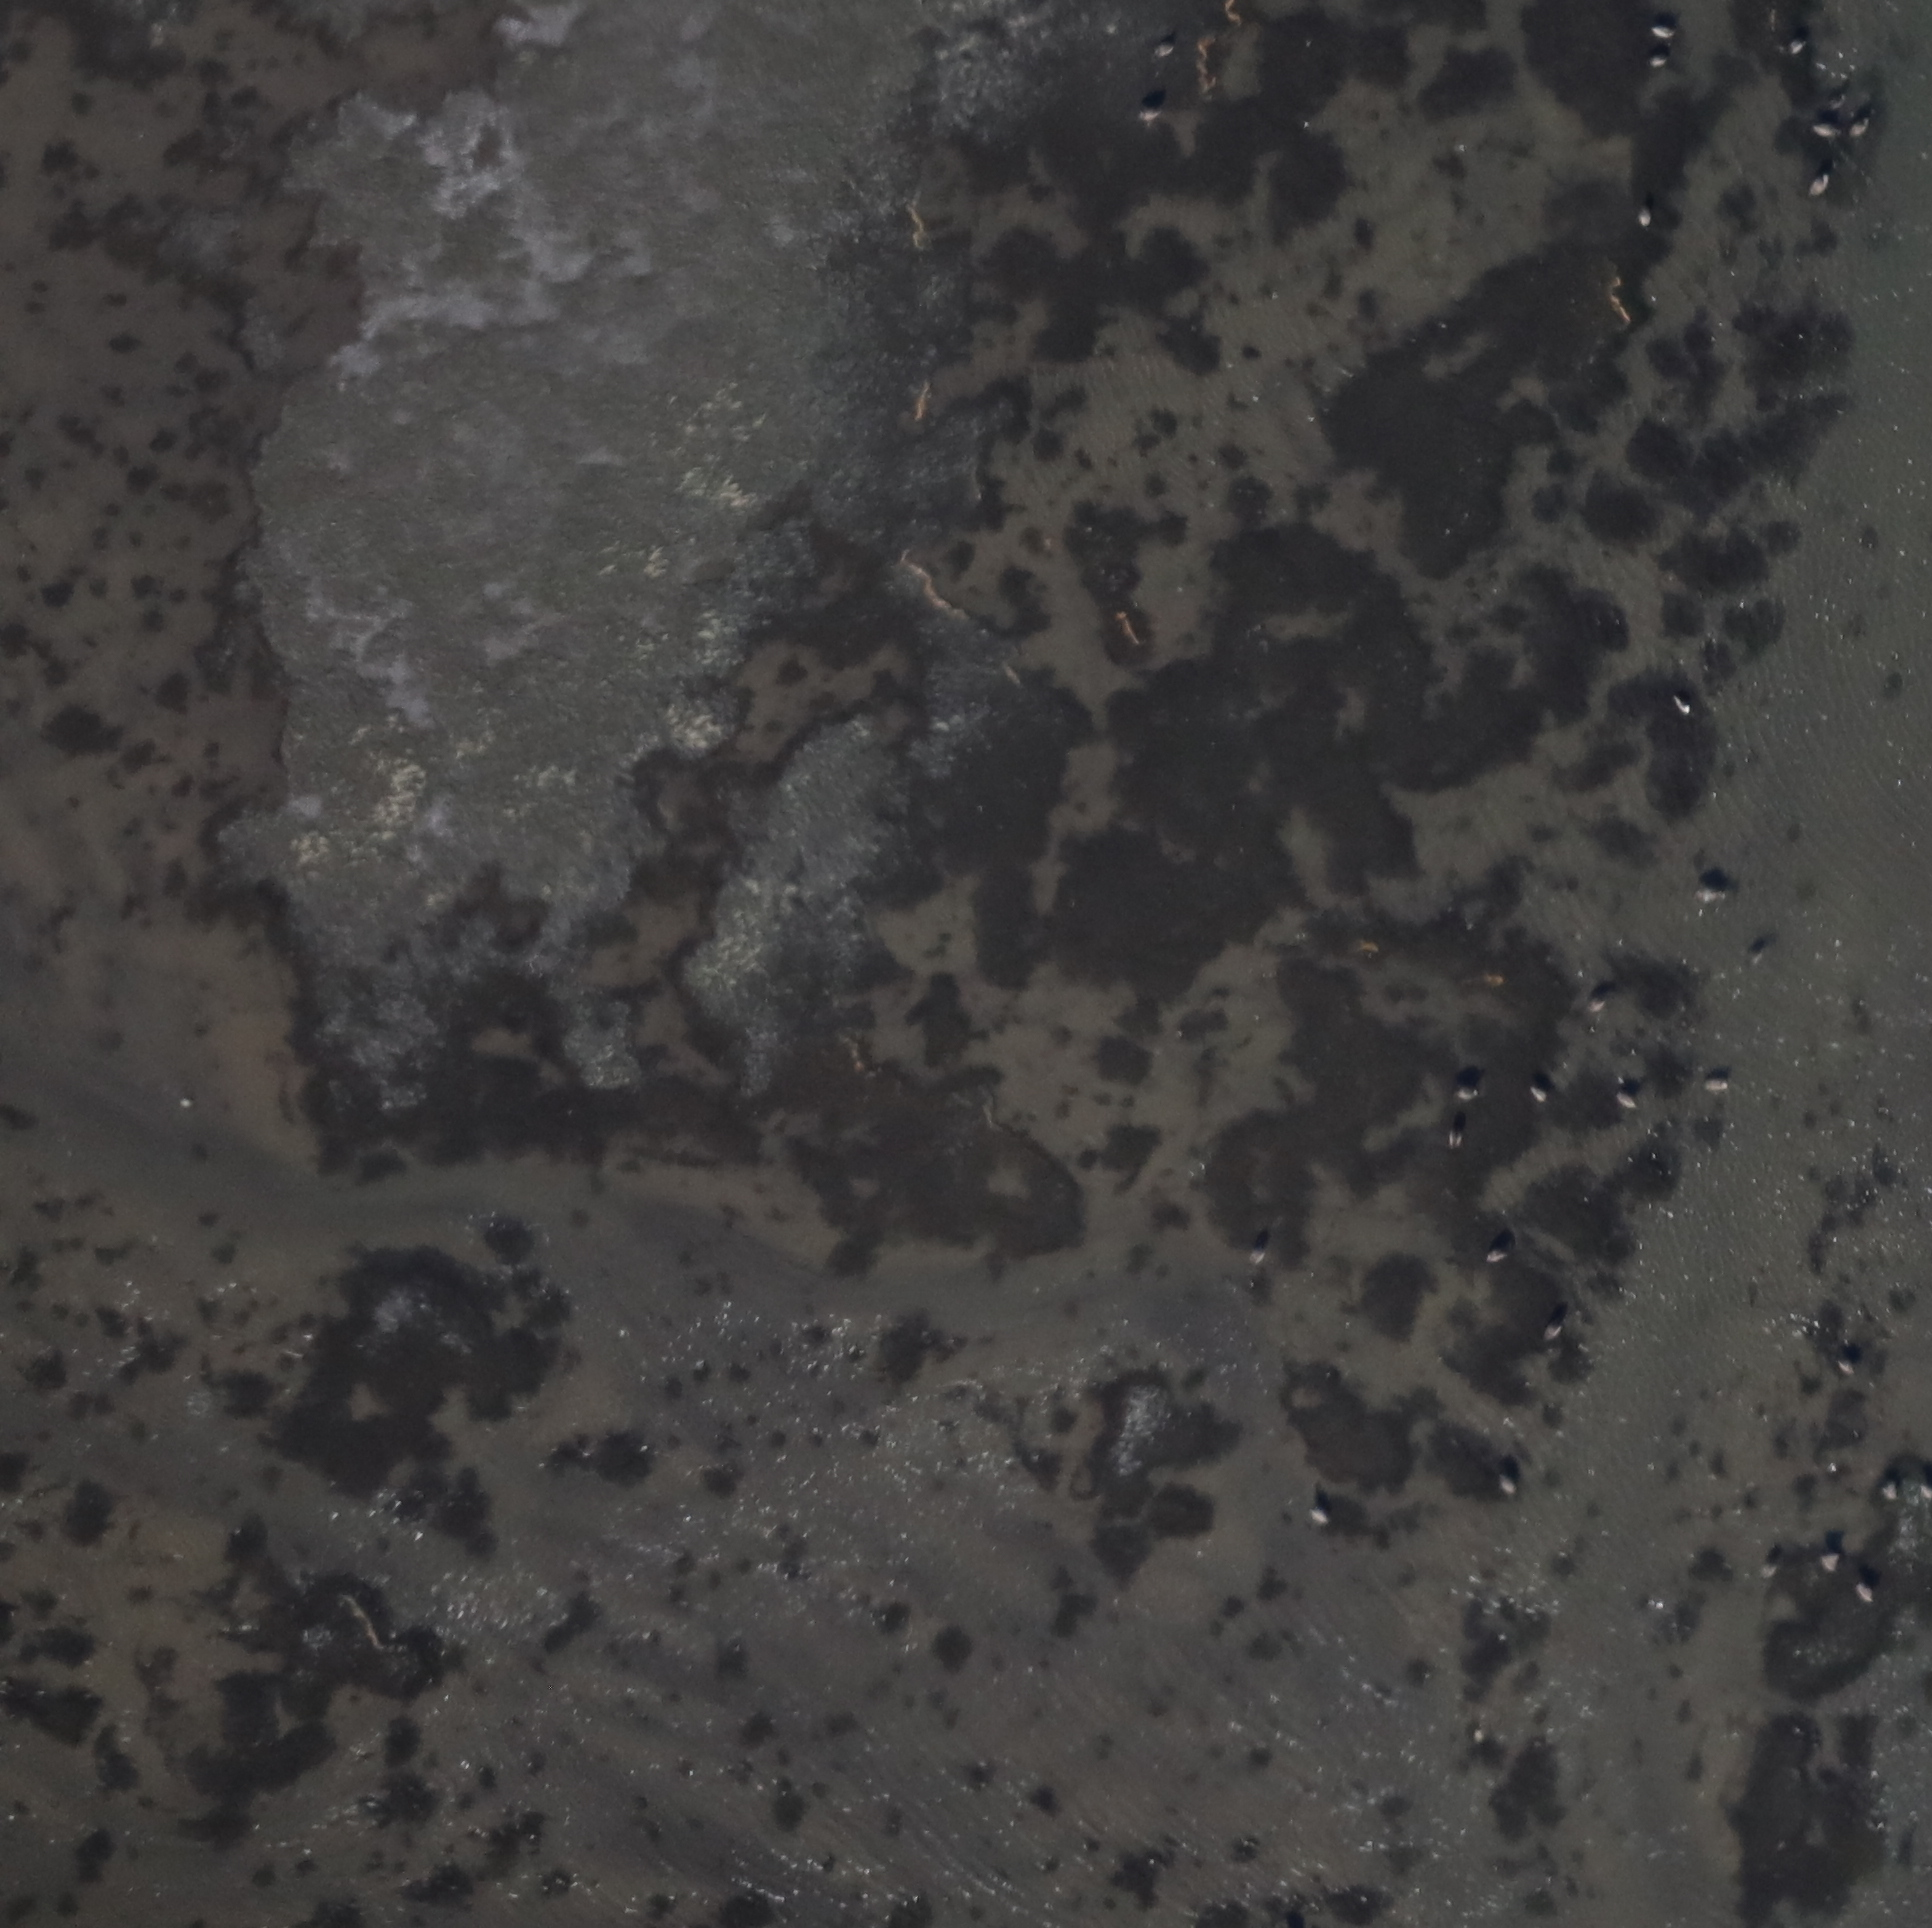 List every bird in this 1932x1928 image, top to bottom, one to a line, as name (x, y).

Canada goose (1664, 31)
Canada goose (1795, 47)
Canada goose (1166, 51)
Canada goose (1658, 62)
Canada goose (1837, 102)
Canada goose (1147, 117)
Canada goose (1859, 125)
Canada goose (1827, 130)
Canada goose (1818, 185)
Canada goose (1643, 213)
Canada goose (1682, 704)
Canada goose (1709, 891)
Canada goose (1754, 953)
Canada goose (1592, 1005)
Canada goose (1715, 1083)
Canada goose (1466, 1092)
Canada goose (1538, 1095)
Canada goose (1627, 1098)
Canada goose (1455, 1138)
Canada goose (1258, 1256)
Canada goose (1494, 1256)
Canada goose (1553, 1331)
Canada goose (1847, 1366)
Canada goose (1508, 1485)
Canada goose (1890, 1489)
Canada goose (1930, 1493)
Canada goose (1322, 1517)
Canada goose (1830, 1561)
Canada goose (1767, 1570)
Canada goose (1865, 1593)